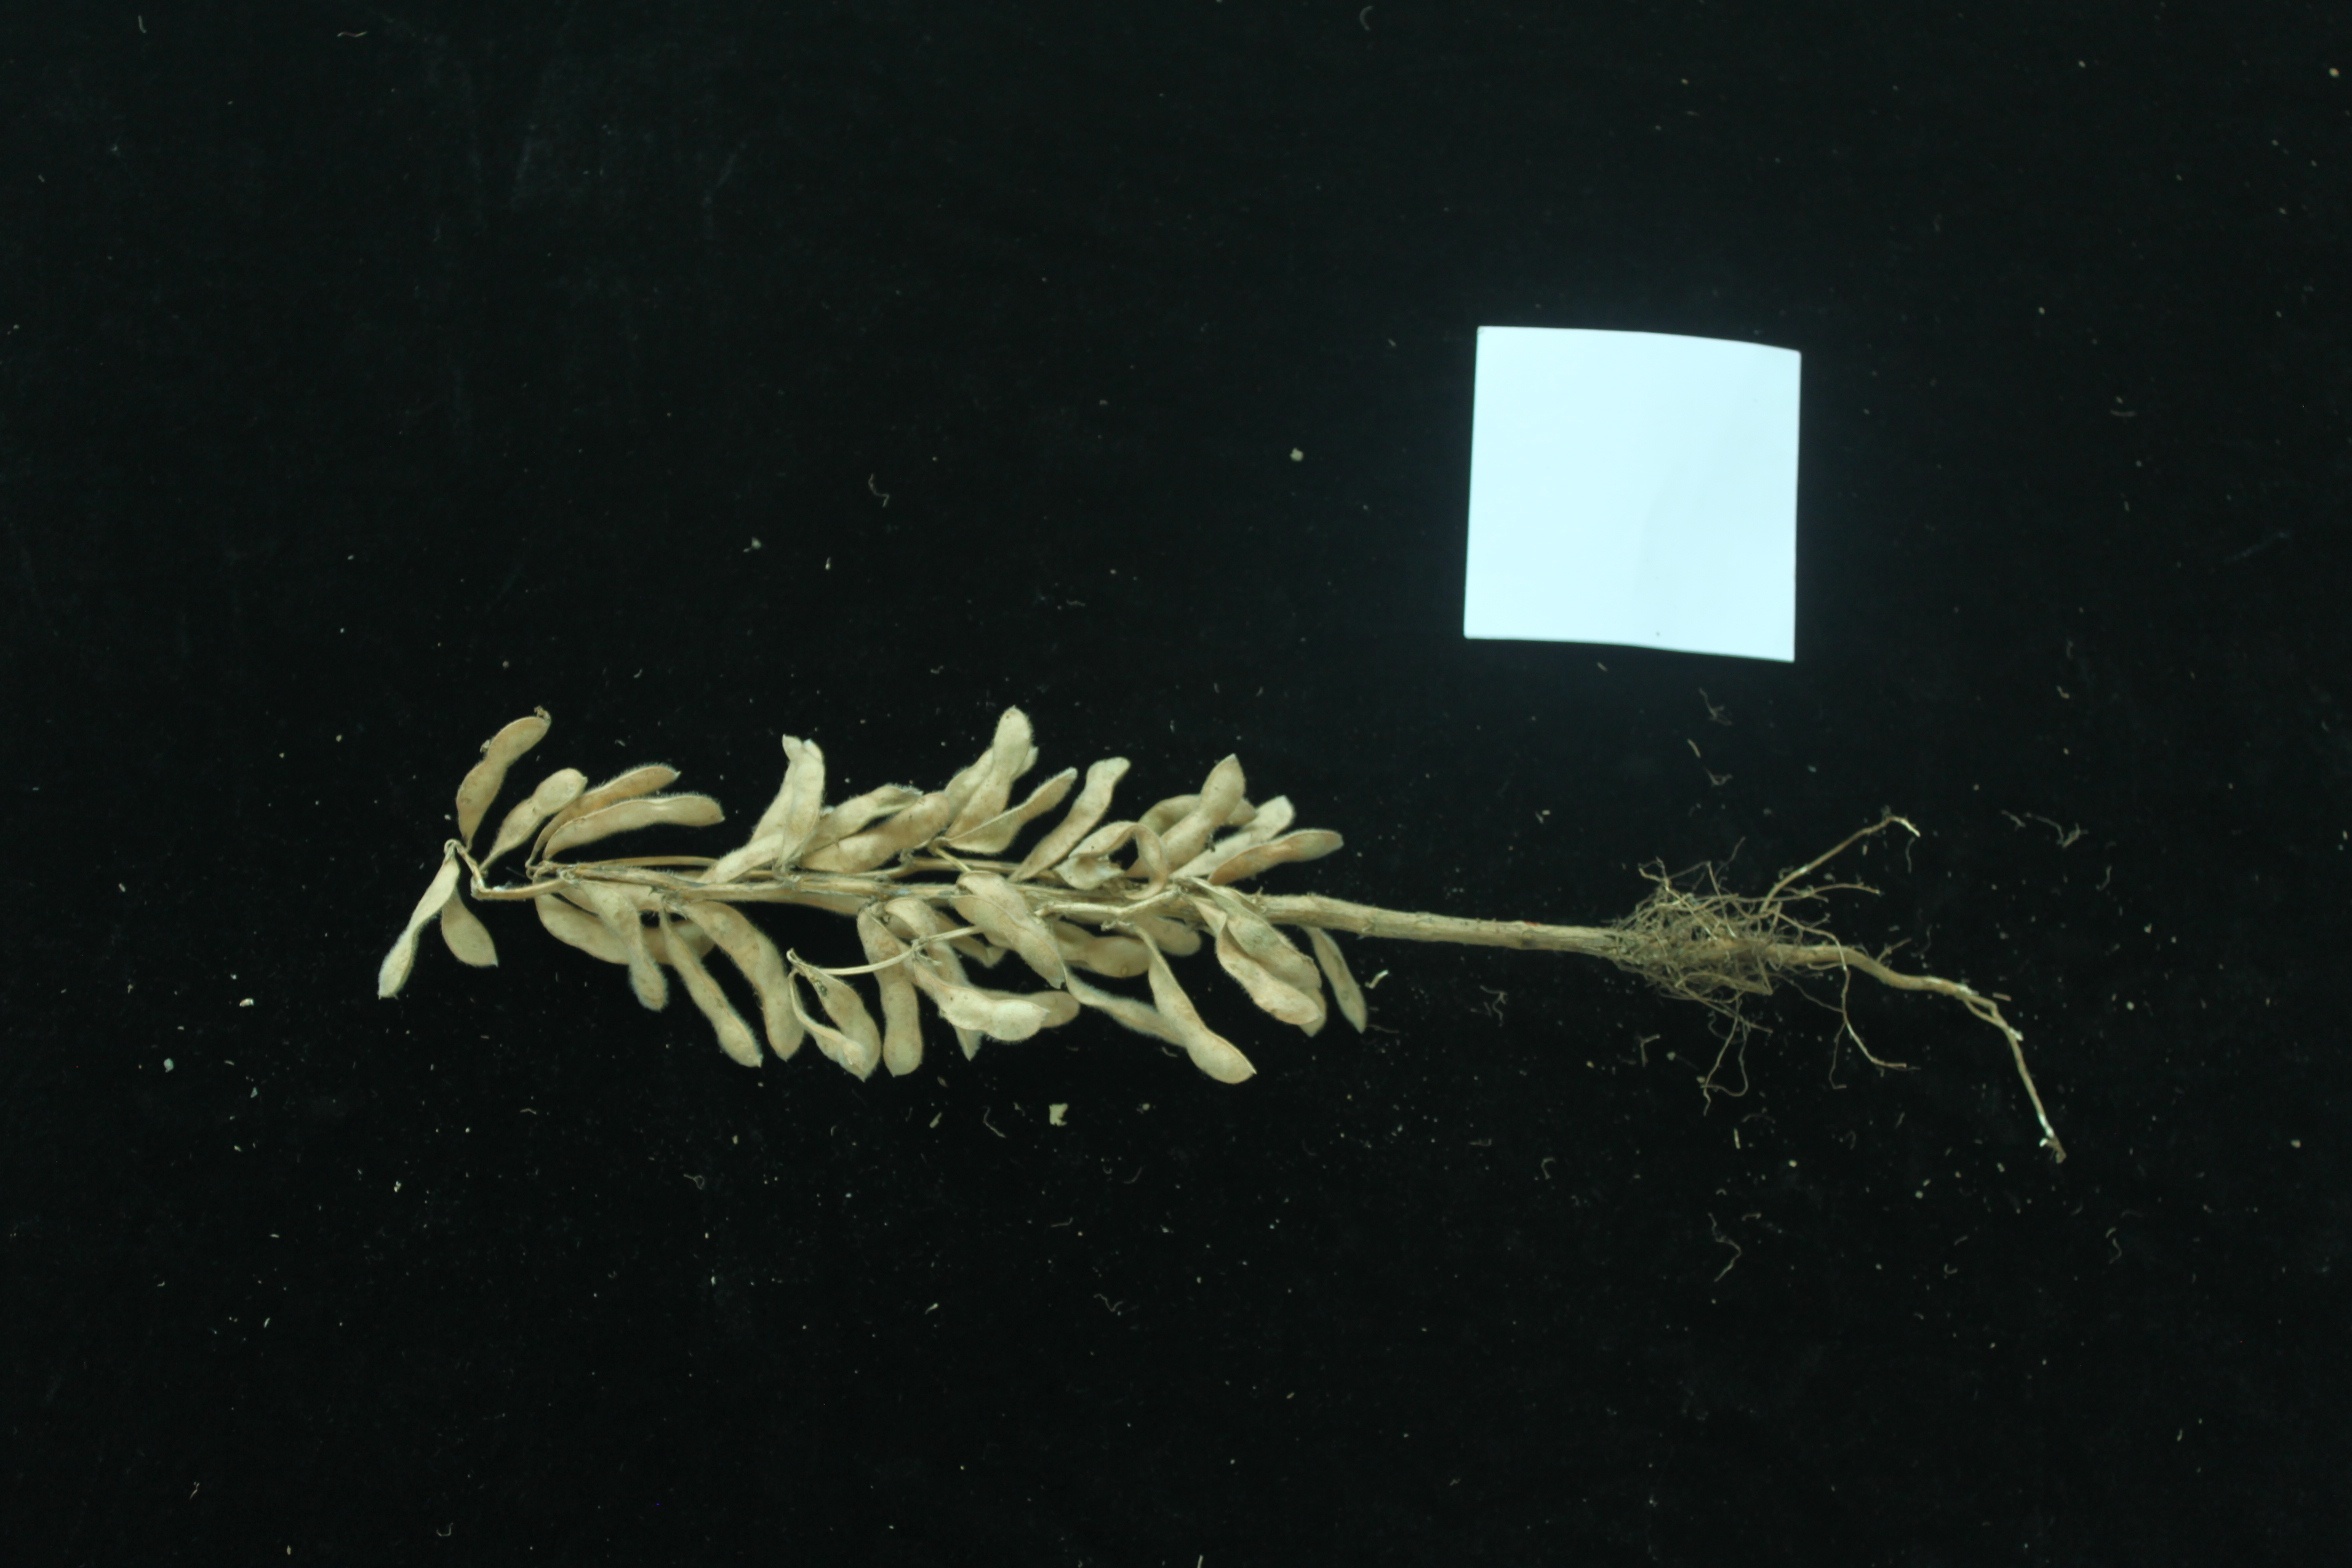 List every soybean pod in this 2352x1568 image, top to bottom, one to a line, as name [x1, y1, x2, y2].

soybean pod [701, 707, 1037, 883]
soybean pod [457, 717, 551, 848]
soybean pod [1054, 754, 1253, 898]
soybean pod [1005, 755, 1129, 880]
soybean pod [530, 766, 678, 858]
soybean pod [942, 766, 1077, 852]
soybean pod [478, 769, 585, 868]
soybean pod [542, 795, 724, 861]
soybean pod [1167, 796, 1291, 879]
soybean pod [1209, 830, 1341, 885]
soybean pod [377, 852, 458, 997]
soybean pod [442, 852, 497, 965]
soybean pod [942, 870, 1201, 1047]
soybean pod [532, 874, 714, 963]
soybean pod [1181, 876, 1325, 1034]
soybean pod [567, 881, 665, 1007]
soybean pod [883, 898, 1077, 1060]
soybean pod [658, 900, 761, 1067]
soybean pod [668, 901, 803, 1061]
soybean pod [857, 907, 921, 1075]
soybean pod [1296, 921, 1365, 1034]
soybean pod [1123, 922, 1254, 1083]
soybean pod [912, 950, 1047, 1041]
soybean pod [792, 960, 877, 1078]
soybean pod [790, 987, 866, 1079]